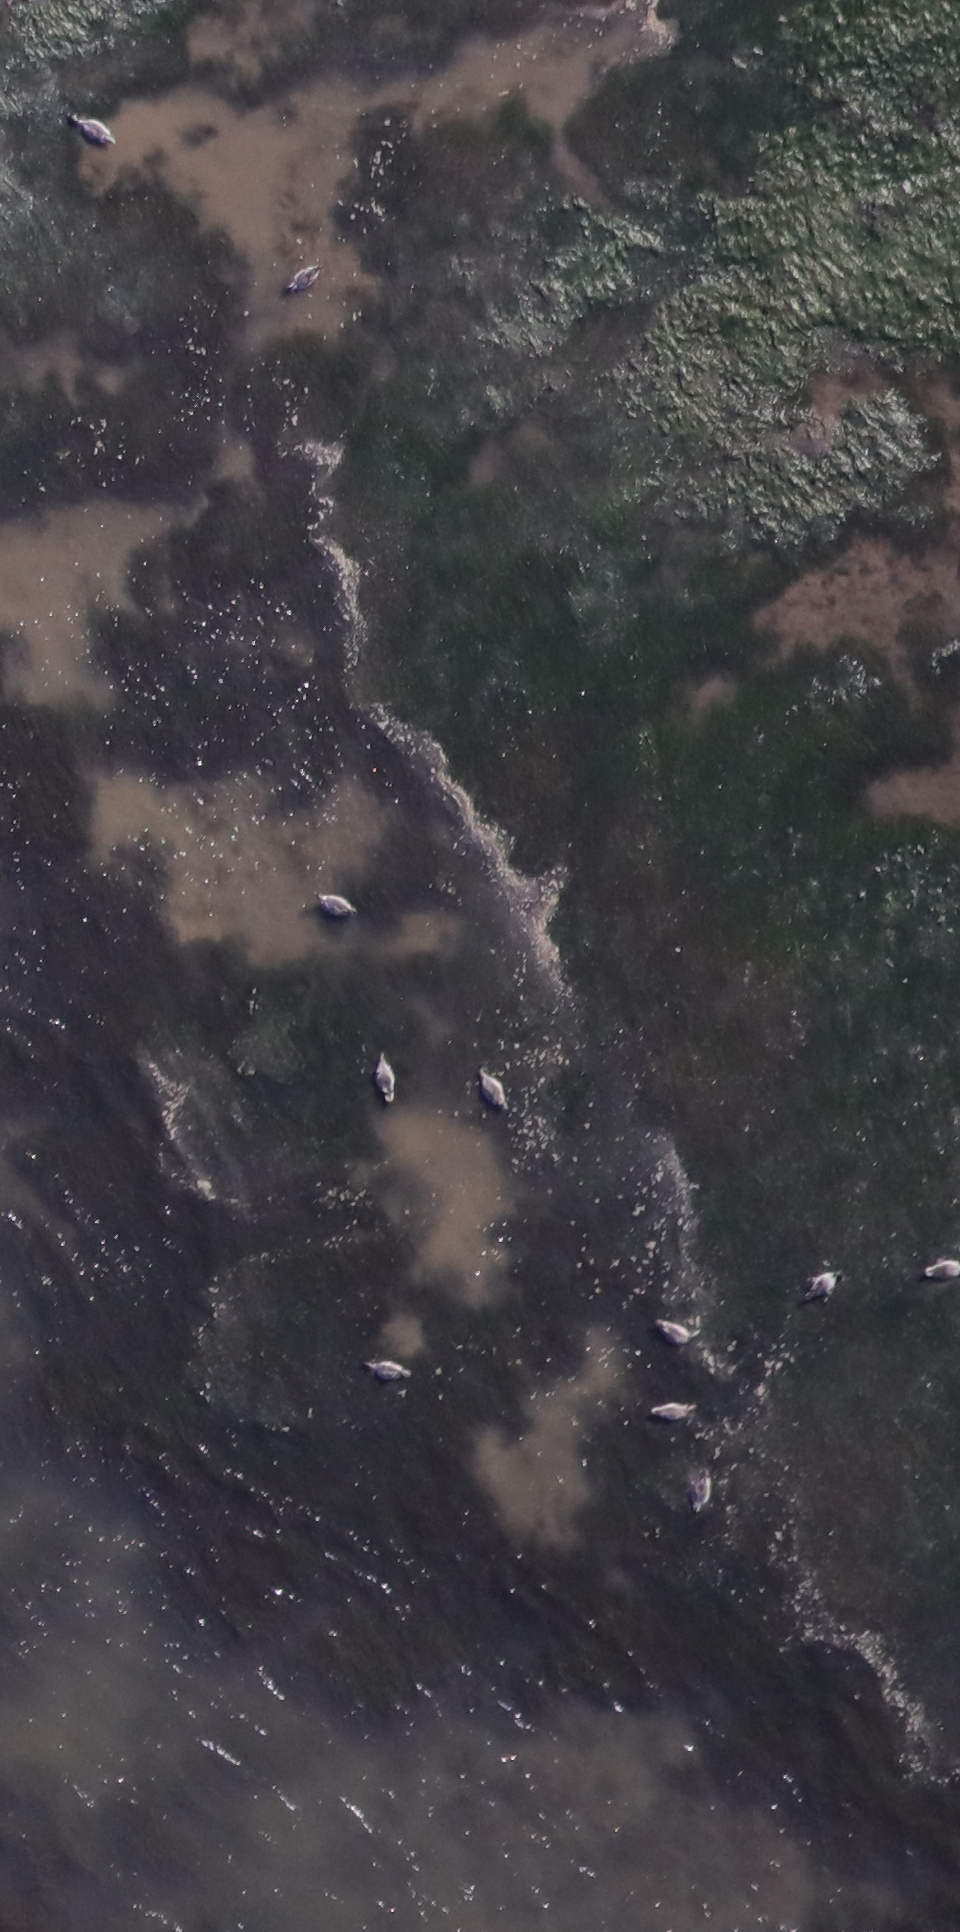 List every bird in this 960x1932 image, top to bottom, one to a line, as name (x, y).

other bird (90, 129)
other bird (304, 279)
other bird (337, 907)
other bird (389, 1079)
other bird (492, 1089)
other bird (943, 1269)
other bird (826, 1279)
other bird (678, 1335)
other bird (382, 1369)
other bird (674, 1405)
other bird (700, 1492)